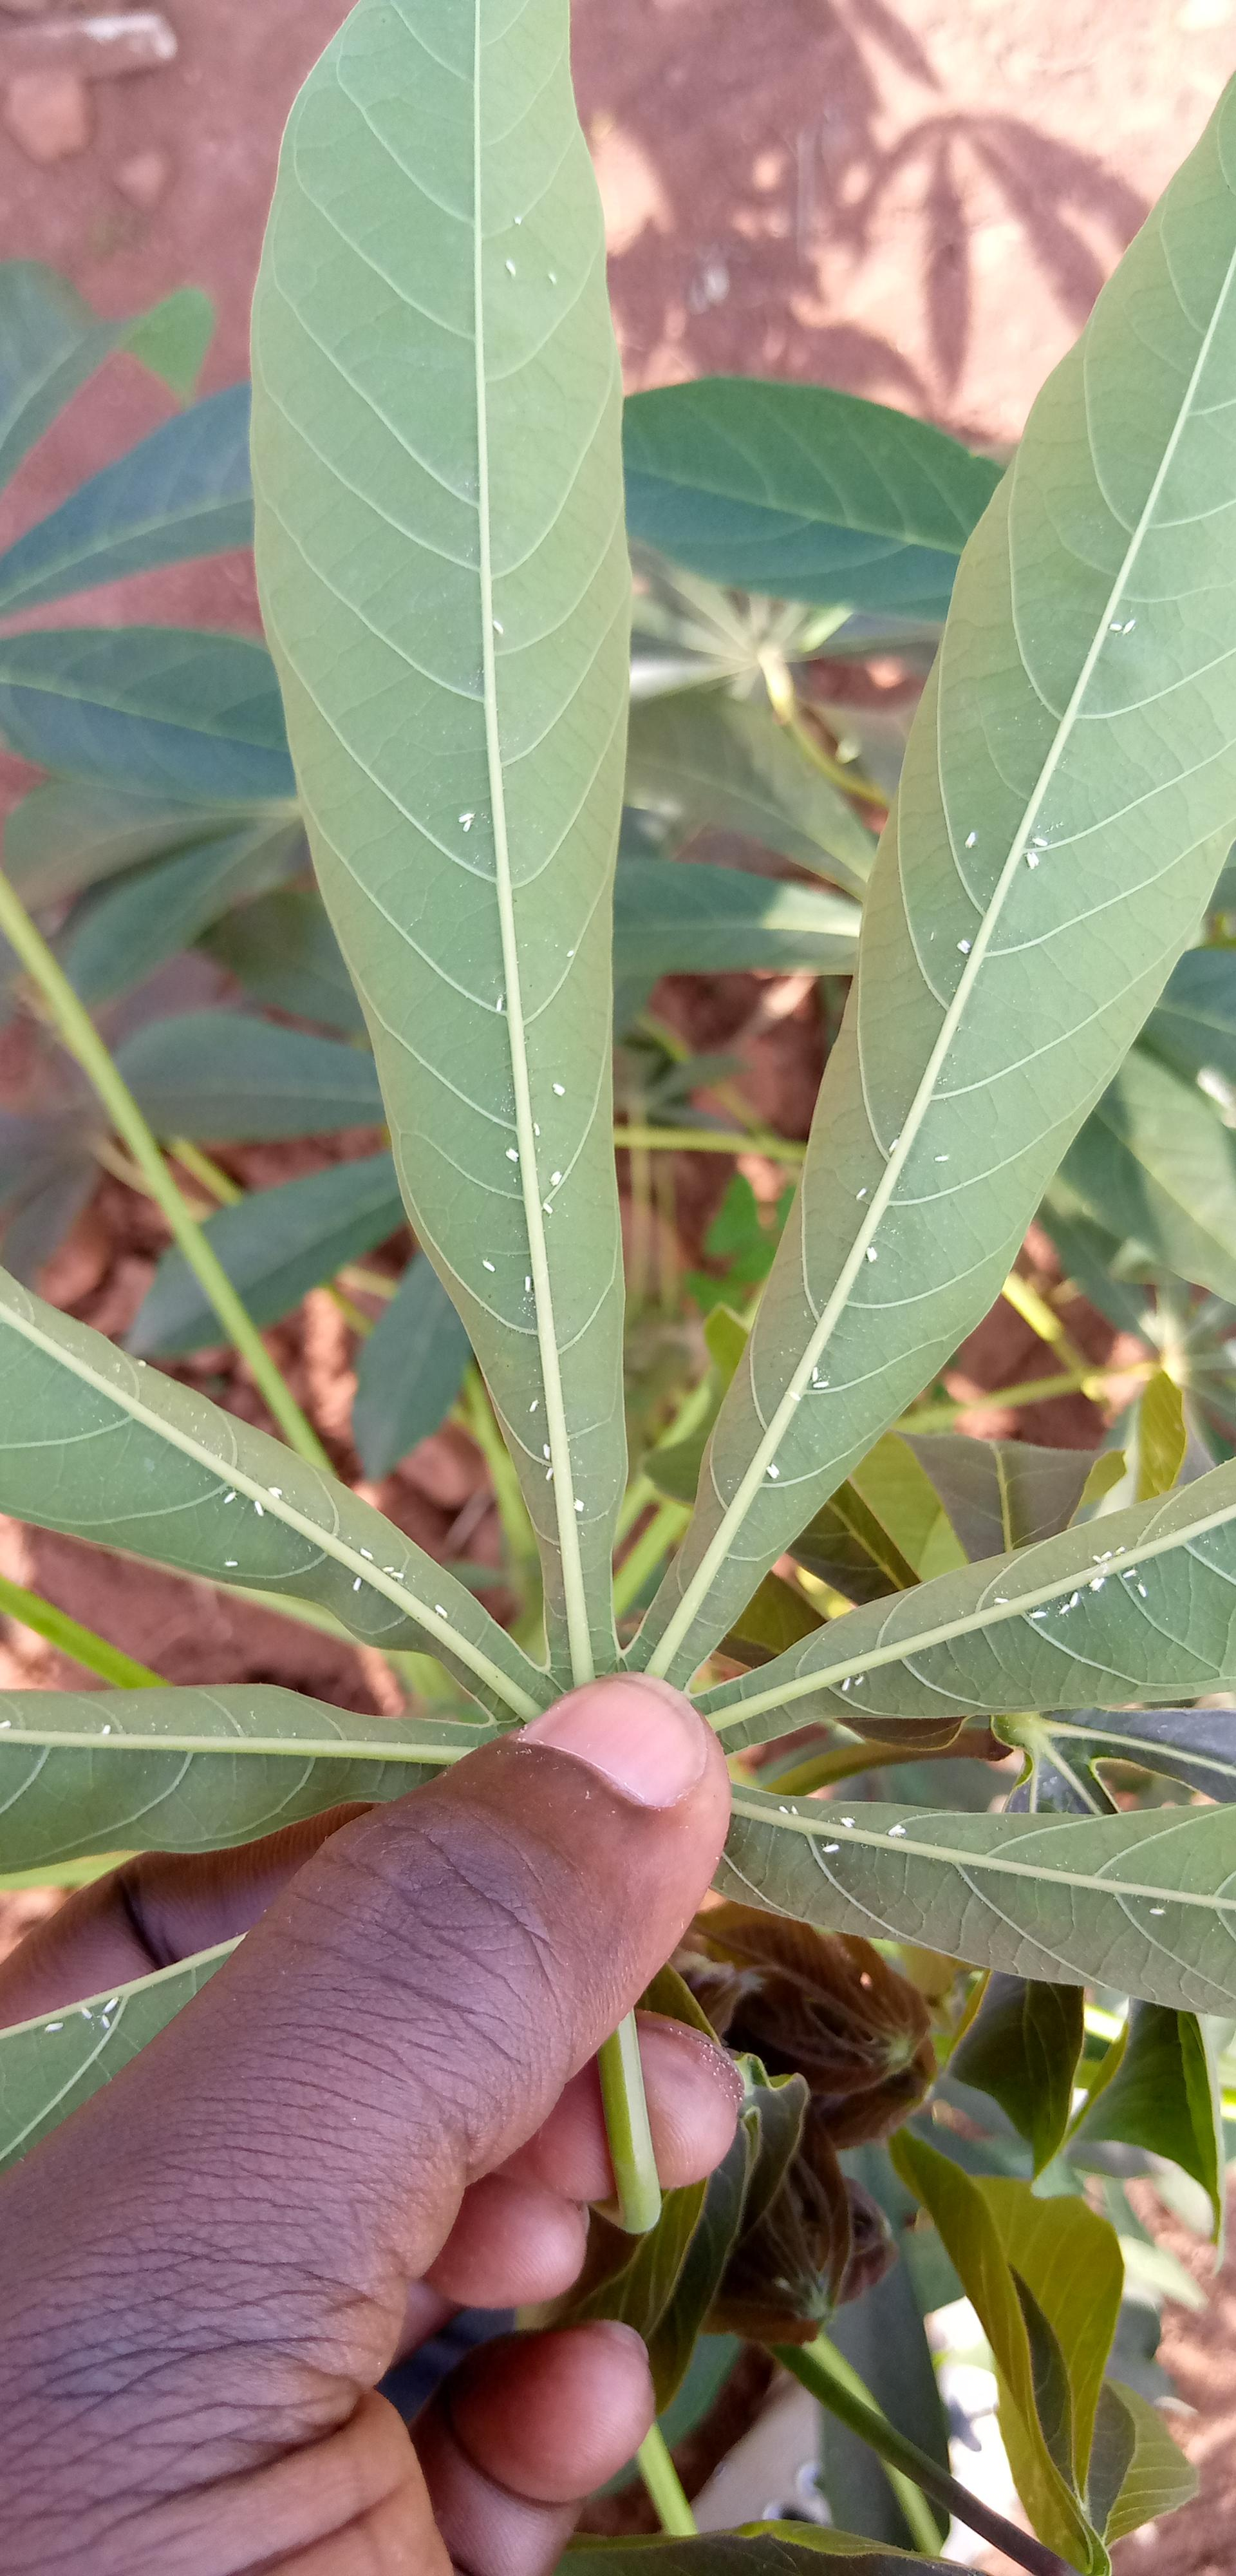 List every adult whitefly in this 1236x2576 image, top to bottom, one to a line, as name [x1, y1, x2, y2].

whitefly [503, 259, 518, 280]
whitefly [491, 618, 507, 637]
whitefly [1122, 620, 1135, 636]
whitefly [1108, 622, 1123, 633]
whitefly [458, 811, 476, 825]
whitefly [460, 818, 472, 835]
whitefly [963, 829, 980, 853]
whitefly [1030, 835, 1051, 851]
whitefly [1031, 851, 1041, 867]
whitefly [1025, 851, 1035, 871]
whitefly [960, 938, 971, 951]
whitefly [955, 942, 969, 956]
whitefly [565, 946, 577, 961]
whitefly [494, 994, 506, 1015]
whitefly [552, 1083, 566, 1094]
whitefly [552, 1088, 564, 1099]
whitefly [532, 1120, 544, 1139]
whitefly [508, 1147, 520, 1159]
whitefly [505, 1150, 518, 1164]
whitefly [932, 1153, 951, 1165]
whitefly [549, 1170, 561, 1184]
whitefly [553, 1173, 563, 1187]
whitefly [854, 1186, 869, 1203]
whitefly [541, 1202, 556, 1218]
whitefly [871, 1245, 879, 1262]
whitefly [865, 1247, 874, 1265]
whitefly [481, 1258, 498, 1275]
whitefly [523, 1274, 532, 1293]
whitefly [811, 1364, 819, 1383]
whitefly [811, 1380, 831, 1390]
whitefly [787, 1390, 803, 1403]
whitefly [527, 1397, 543, 1416]
whitefly [541, 1441, 552, 1461]
whitefly [770, 1462, 781, 1477]
whitefly [765, 1465, 777, 1480]
whitefly [543, 1466, 554, 1482]
whitefly [266, 1486, 281, 1500]
whitefly [272, 1486, 284, 1497]
whitefly [222, 1489, 238, 1506]
whitefly [574, 1498, 585, 1508]
whitefly [253, 1499, 266, 1519]
whitefly [572, 1503, 584, 1513]
whitefly [1114, 1543, 1128, 1557]
whitefly [359, 1546, 375, 1562]
whitefly [1101, 1549, 1113, 1560]
whitefly [1090, 1553, 1101, 1566]
whitefly [223, 1558, 241, 1569]
whitefly [380, 1564, 395, 1573]
whitefly [1121, 1567, 1138, 1580]
whitefly [390, 1571, 405, 1582]
whitefly [351, 1575, 363, 1593]
whitefly [1091, 1576, 1106, 1593]
whitefly [1088, 1577, 1100, 1587]
whitefly [1136, 1580, 1150, 1600]
whitefly [1069, 1589, 1080, 1609]
whitefly [992, 1596, 1010, 1605]
whitefly [1057, 1602, 1070, 1617]
whitefly [433, 1602, 450, 1620]
whitefly [1027, 1609, 1047, 1620]
whitefly [852, 1673, 868, 1689]
whitefly [841, 1675, 852, 1693]
whitefly [1, 1718, 12, 1729]
whitefly [99, 1724, 115, 1734]
whitefly [790, 1803, 800, 1815]
whitefly [777, 1804, 788, 1816]
whitefly [845, 1815, 857, 1824]
whitefly [839, 1815, 855, 1830]
whitefly [886, 1823, 903, 1836]
whitefly [895, 1827, 907, 1837]
whitefly [819, 1839, 843, 1856]
whitefly [1147, 1904, 1168, 1918]
whitefly [103, 1995, 120, 2013]
whitefly [78, 2005, 95, 2021]
whitefly [100, 2014, 113, 2031]
whitefly [42, 2020, 65, 2034]